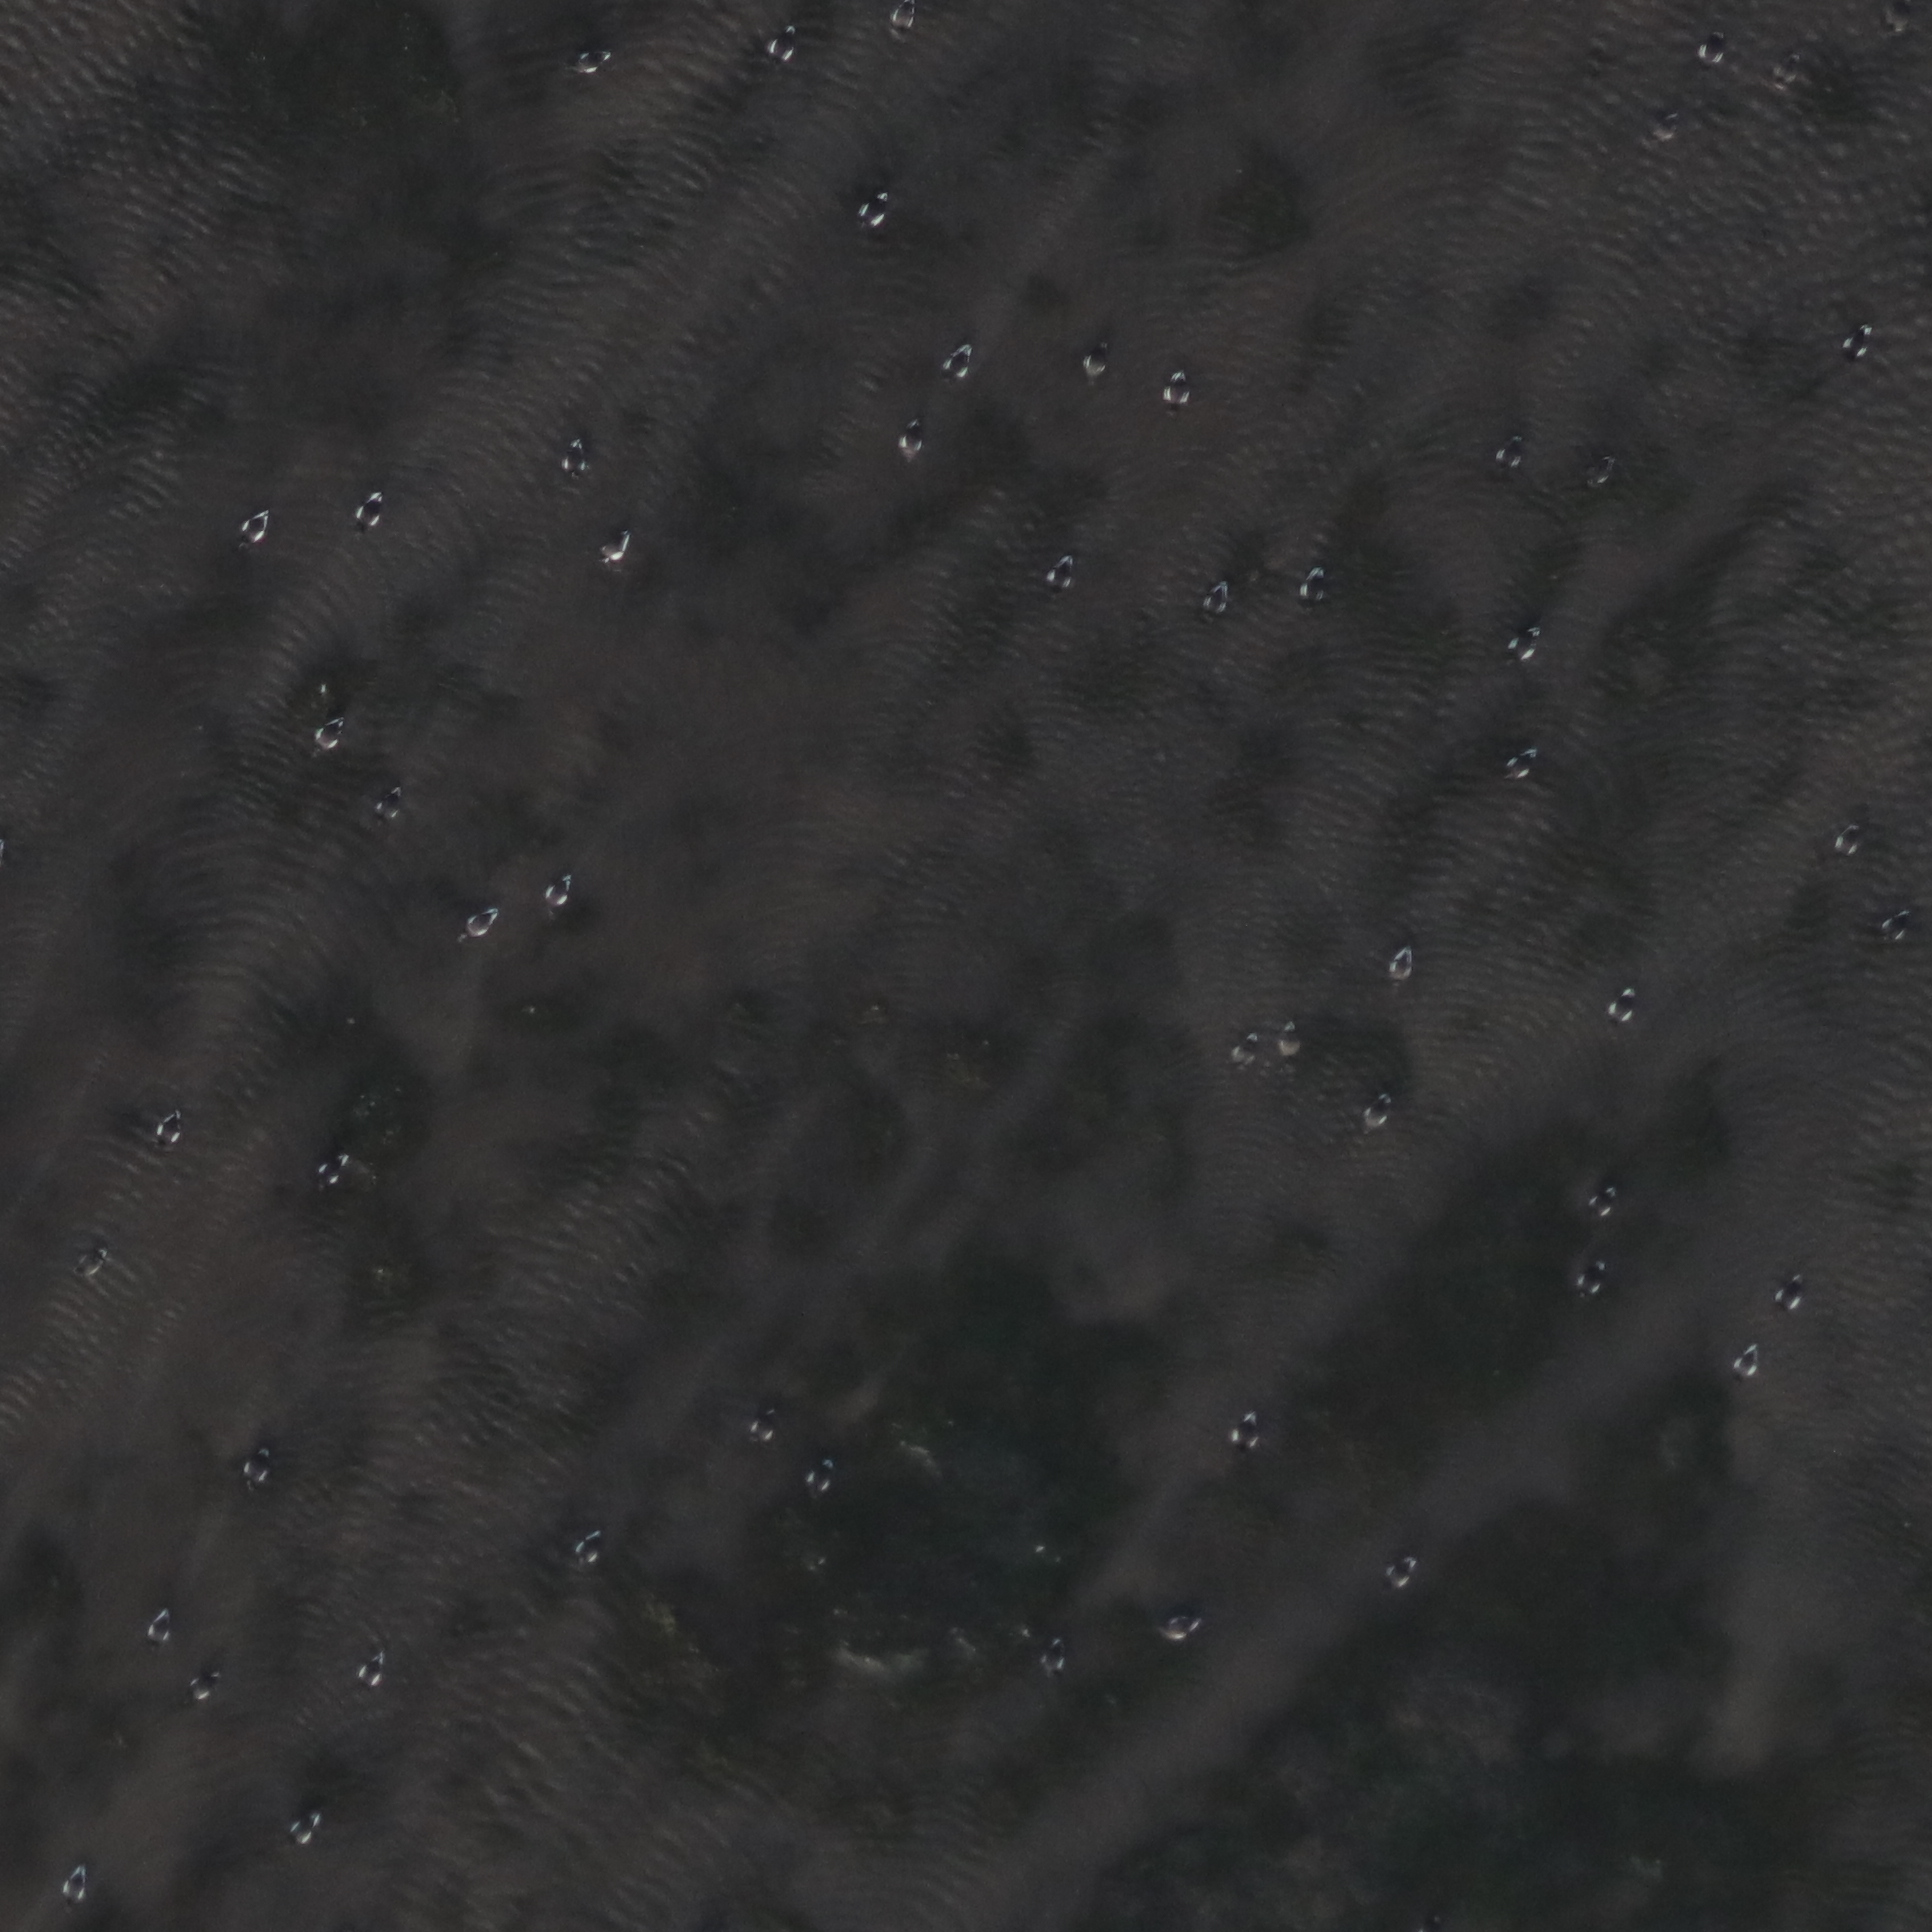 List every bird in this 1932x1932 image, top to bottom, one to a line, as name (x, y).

brant (904, 16)
brant (792, 47)
brant (1708, 47)
brant (584, 56)
brant (1788, 76)
brant (875, 212)
brant (1866, 346)
brant (1097, 364)
brant (959, 366)
brant (1177, 392)
brant (912, 448)
brant (1508, 452)
brant (574, 461)
brant (369, 515)
brant (253, 532)
brant (604, 543)
brant (1060, 575)
brant (1309, 585)
brant (1212, 601)
brant (1523, 647)
brant (328, 736)
brant (1524, 757)
brant (388, 808)
brant (1846, 842)
brant (557, 895)
brant (480, 923)
brant (1891, 929)
brant (1400, 962)
brant (1623, 1007)
brant (1240, 1051)
brant (1286, 1051)
brant (1374, 1114)
brant (166, 1132)
brant (332, 1168)
brant (1604, 1202)
brant (93, 1264)
brant (1586, 1289)
brant (1789, 1296)
brant (1753, 1362)
brant (763, 1422)
brant (1245, 1435)
brant (256, 1468)
brant (816, 1486)
brant (585, 1547)
brant (1405, 1569)
brant (1177, 1626)
brant (159, 1629)
brant (1051, 1659)
brant (371, 1670)
brant (205, 1687)
brant (304, 1829)
brant (74, 1889)
brant (1429, 1932)